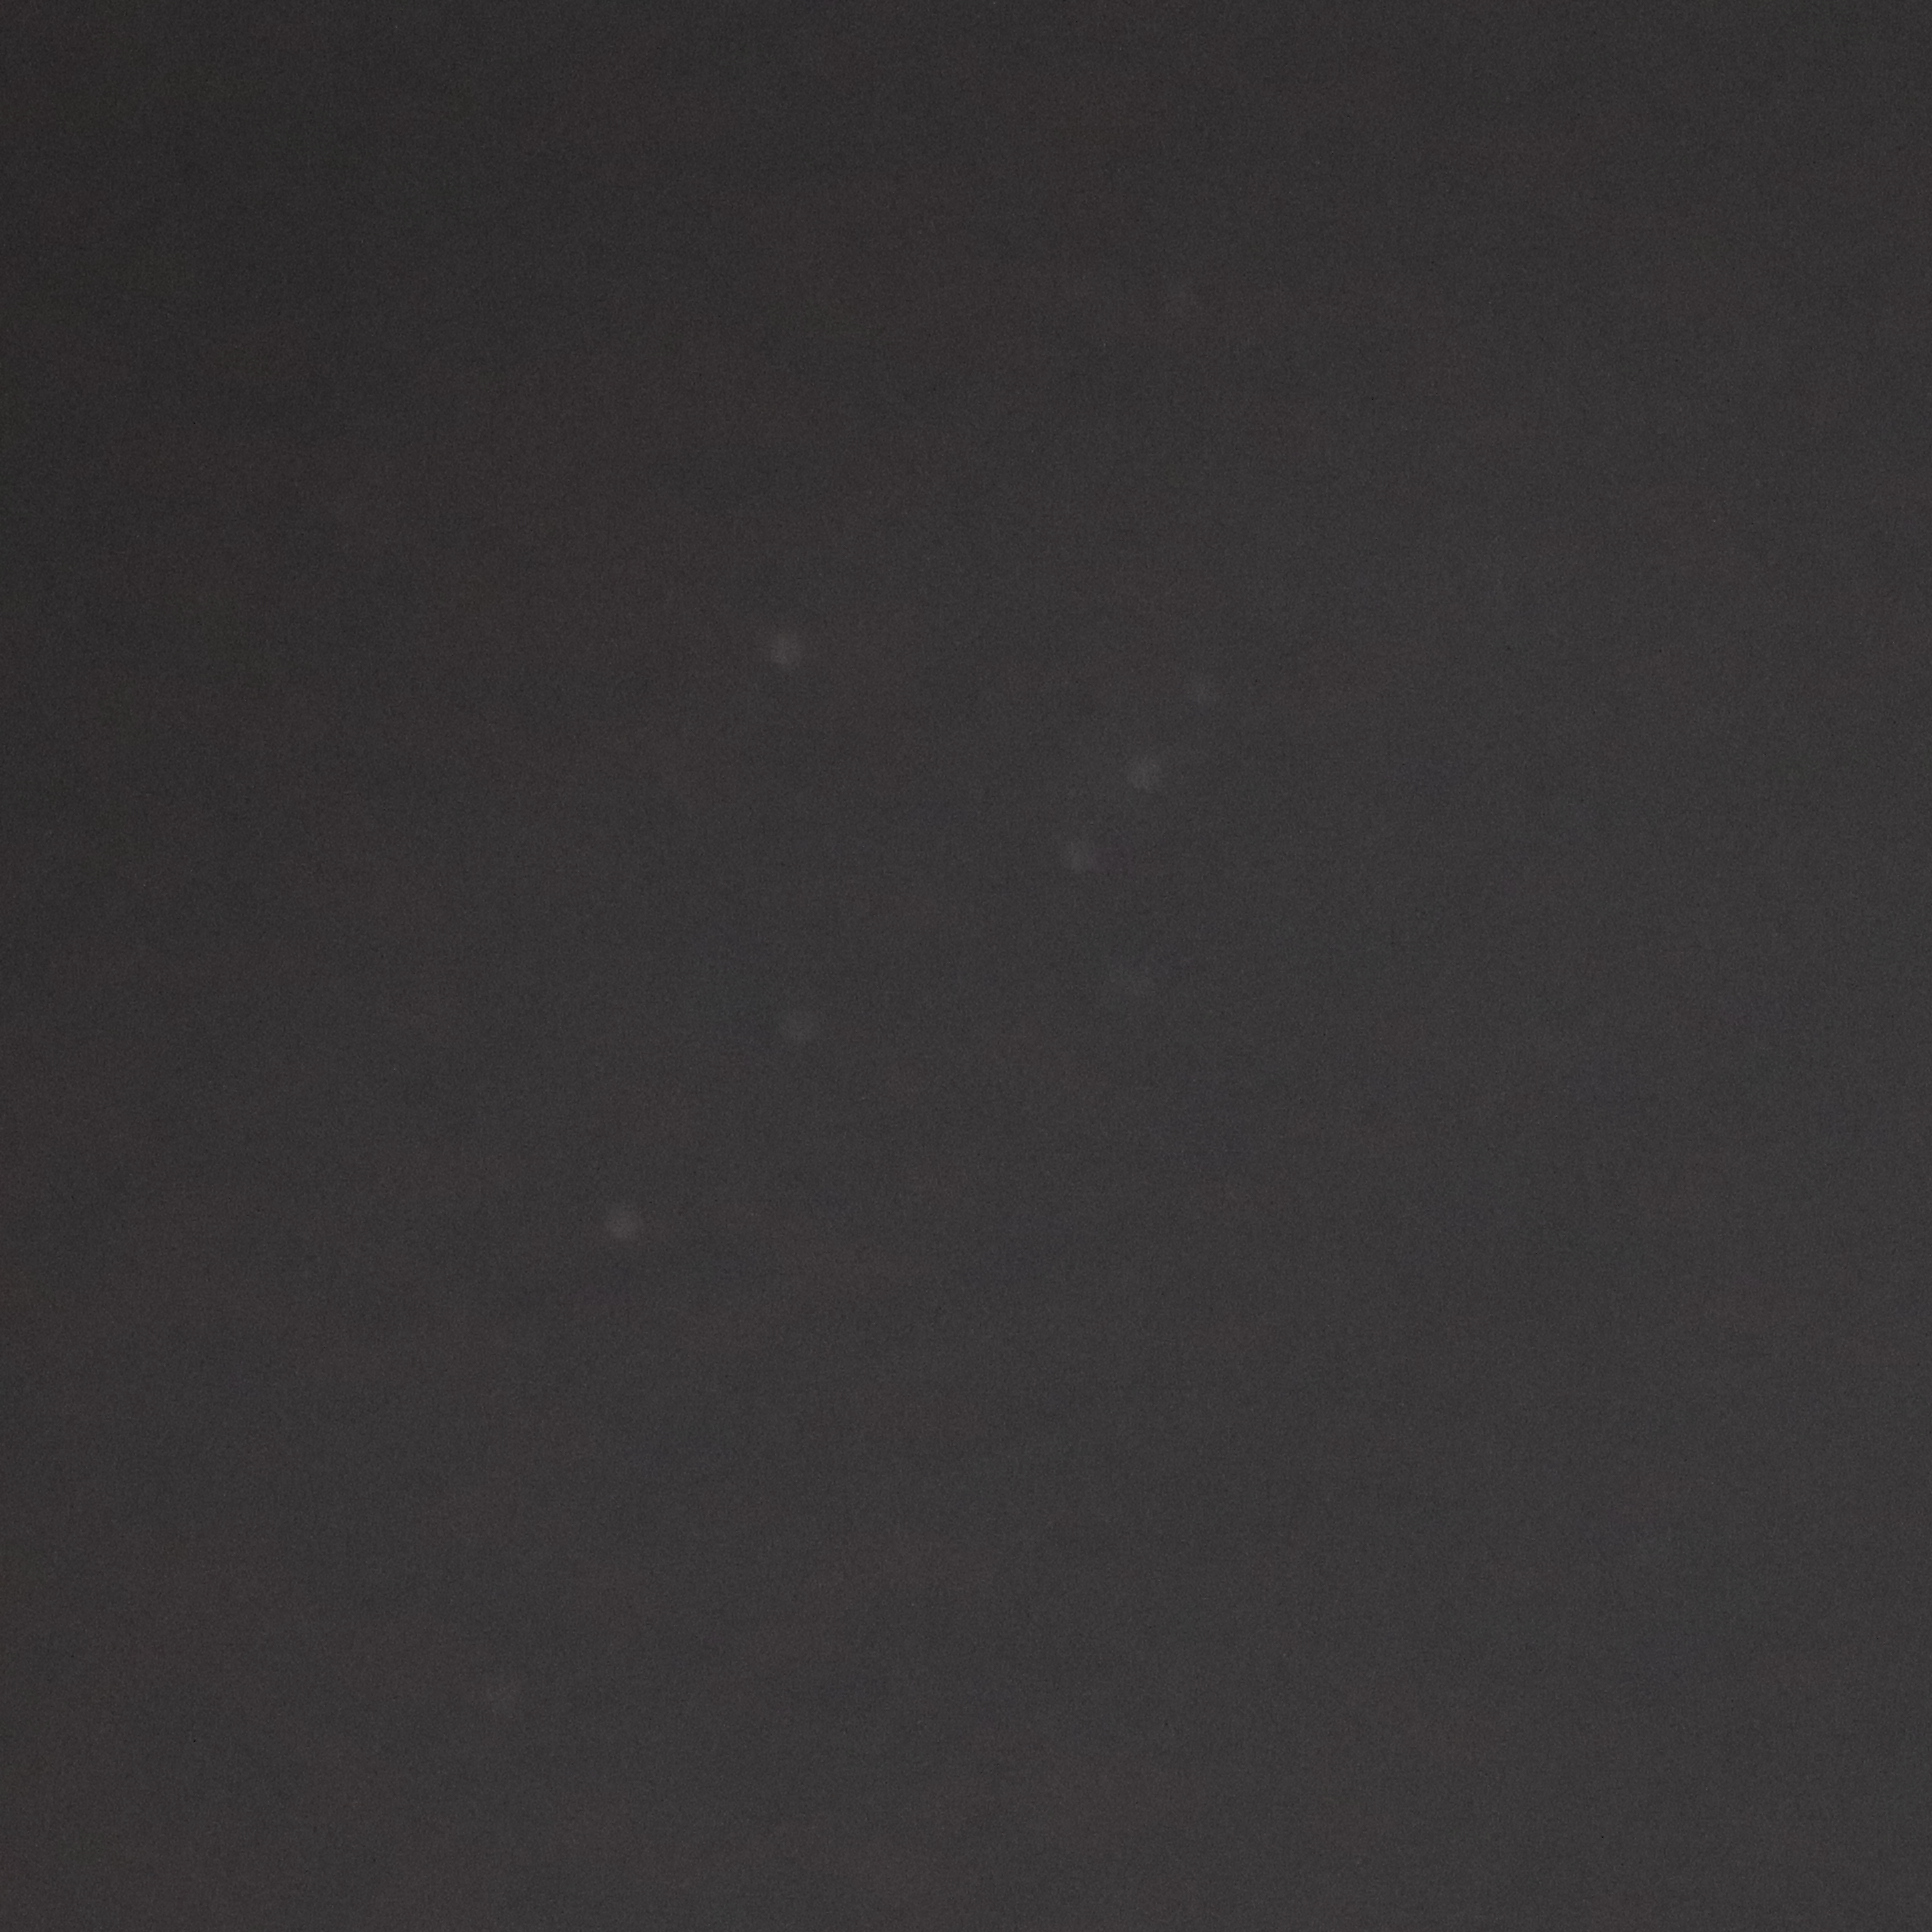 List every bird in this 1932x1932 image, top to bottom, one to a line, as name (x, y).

None